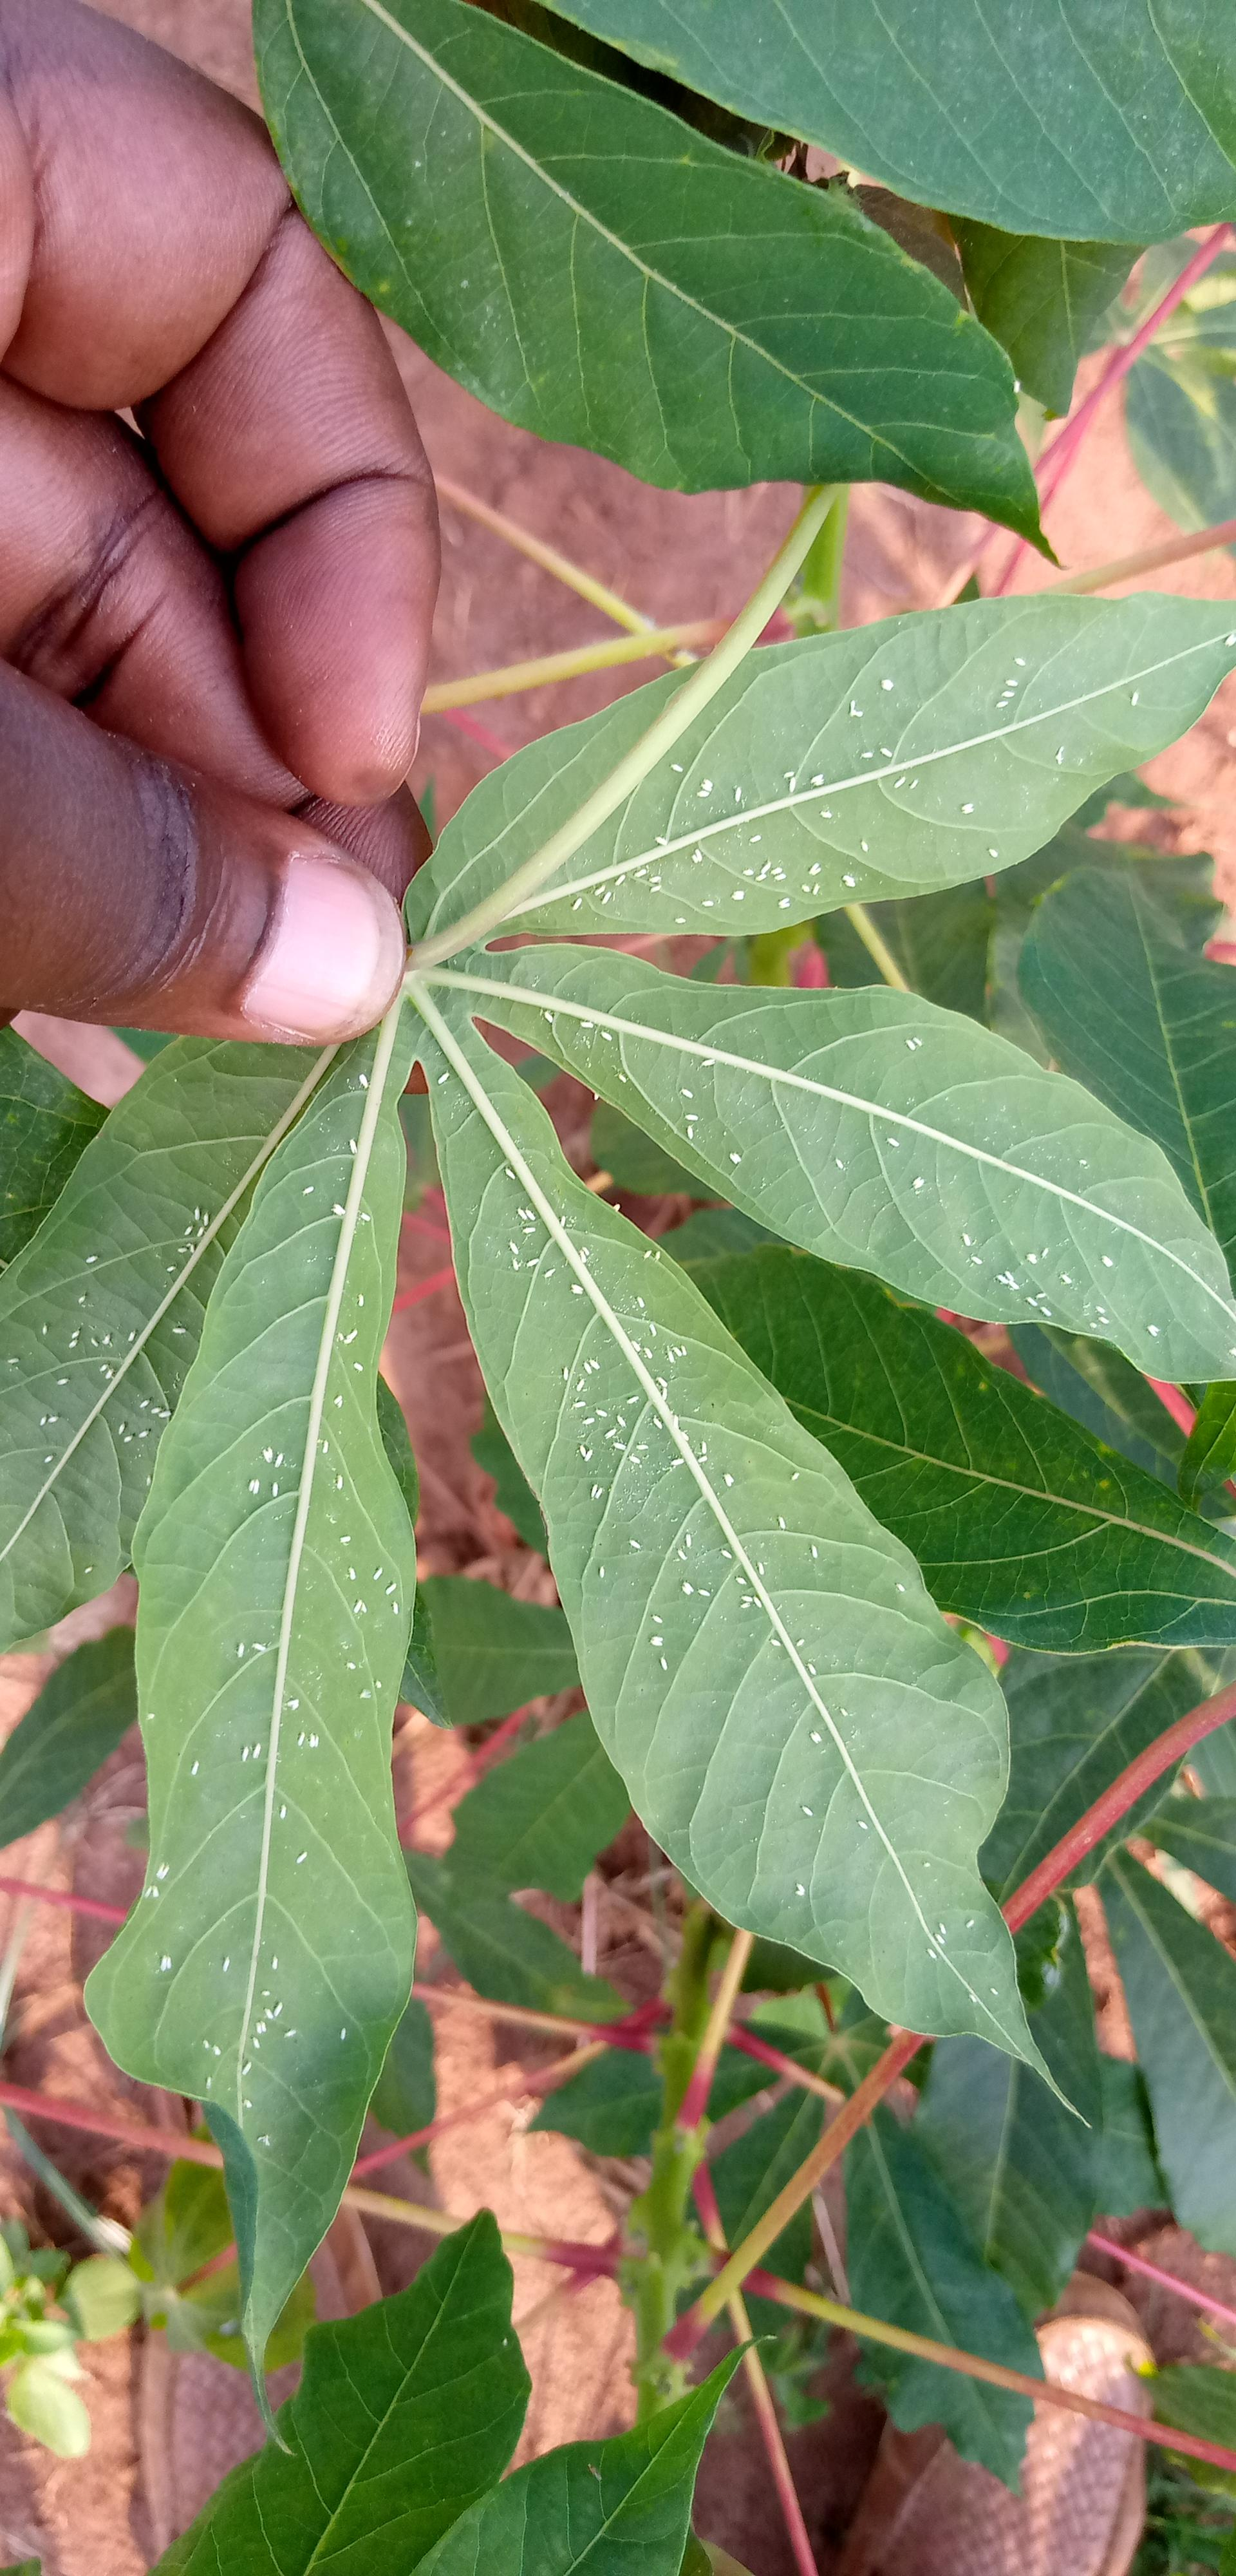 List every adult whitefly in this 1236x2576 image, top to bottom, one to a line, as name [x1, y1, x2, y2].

whitefly [1011, 379, 1024, 395]
whitefly [1224, 632, 1236, 647]
whitefly [1013, 656, 1027, 668]
whitefly [878, 677, 896, 693]
whitefly [1004, 677, 1020, 687]
whitefly [1000, 689, 1015, 698]
whitefly [1128, 690, 1141, 706]
whitefly [848, 698, 865, 718]
whitefly [995, 699, 1011, 710]
whitefly [1053, 743, 1067, 766]
whitefly [879, 745, 894, 759]
whitefly [857, 749, 876, 761]
whitefly [668, 763, 684, 773]
whitefly [781, 770, 796, 777]
whitefly [810, 773, 824, 784]
whitefly [893, 773, 906, 790]
whitefly [789, 776, 796, 793]
whitefly [703, 778, 714, 787]
whitefly [908, 778, 919, 790]
whitefly [814, 779, 824, 788]
whitefly [700, 783, 713, 793]
whitefly [732, 785, 742, 804]
whitefly [696, 790, 710, 798]
whitefly [961, 802, 973, 810]
whitefly [963, 808, 974, 815]
whitefly [818, 810, 834, 820]
whitefly [748, 833, 762, 844]
whitefly [652, 835, 668, 846]
whitefly [860, 839, 870, 851]
whitefly [986, 846, 1001, 858]
whitefly [694, 848, 704, 862]
whitefly [691, 854, 698, 864]
whitefly [760, 858, 771, 873]
whitefly [809, 862, 819, 875]
whitefly [771, 866, 783, 876]
whitefly [813, 867, 821, 875]
whitefly [634, 868, 648, 878]
whitefly [742, 869, 754, 876]
whitefly [754, 873, 768, 882]
whitefly [774, 873, 787, 882]
whitefly [840, 873, 854, 882]
whitefly [615, 874, 626, 886]
whitefly [649, 876, 660, 885]
whitefly [812, 881, 820, 897]
whitefly [845, 882, 857, 888]
whitefly [800, 883, 810, 893]
whitefly [594, 884, 606, 896]
whitefly [649, 884, 662, 895]
whitefly [733, 889, 744, 895]
whitefly [602, 891, 612, 905]
whitefly [571, 895, 583, 911]
whitefly [731, 895, 745, 900]
whitefly [778, 896, 791, 904]
whitefly [700, 899, 715, 907]
whitefly [779, 902, 791, 910]
whitefly [673, 916, 687, 925]
whitefly [543, 1009, 554, 1024]
whitefly [578, 1020, 595, 1029]
whitefly [600, 1030, 612, 1043]
whitefly [912, 1037, 923, 1046]
whitefly [904, 1039, 916, 1051]
whitefly [699, 1057, 716, 1066]
whitefly [436, 1071, 451, 1084]
whitefly [358, 1072, 372, 1092]
whitefly [618, 1072, 628, 1084]
whitefly [680, 1087, 694, 1100]
whitefly [592, 1089, 602, 1103]
whitefly [683, 1112, 701, 1122]
whitefly [686, 1123, 695, 1141]
whitefly [886, 1135, 900, 1148]
whitefly [348, 1138, 359, 1155]
whitefly [727, 1151, 738, 1165]
whitefly [733, 1151, 743, 1162]
whitefly [834, 1156, 844, 1170]
whitefly [1076, 1157, 1087, 1166]
whitefly [503, 1166, 518, 1181]
whitefly [912, 1176, 921, 1186]
whitefly [914, 1178, 924, 1189]
whitefly [299, 1184, 315, 1195]
whitefly [612, 1201, 622, 1213]
whitefly [333, 1202, 346, 1215]
whitefly [193, 1206, 201, 1221]
whitefly [515, 1206, 528, 1221]
whitefly [330, 1207, 342, 1217]
whitefly [525, 1208, 537, 1222]
whitefly [203, 1211, 210, 1226]
whitefly [359, 1211, 371, 1223]
whitefly [559, 1215, 567, 1228]
whitefly [183, 1224, 193, 1236]
whitefly [521, 1226, 537, 1235]
whitefly [196, 1226, 205, 1237]
whitefly [962, 1231, 971, 1247]
whitefly [507, 1239, 521, 1255]
whitefly [189, 1242, 196, 1255]
whitefly [1040, 1245, 1051, 1259]
whitefly [581, 1246, 592, 1256]
whitefly [176, 1247, 187, 1253]
whitefly [643, 1249, 653, 1261]
whitefly [654, 1249, 664, 1261]
whitefly [579, 1251, 587, 1264]
whitefly [1025, 1253, 1037, 1258]
whitefly [1100, 1253, 1113, 1268]
whitefly [84, 1255, 100, 1264]
whitefly [969, 1255, 983, 1265]
whitefly [510, 1257, 520, 1271]
whitefly [1027, 1257, 1038, 1265]
whitefly [526, 1258, 540, 1269]
whitefly [165, 1264, 178, 1274]
whitefly [543, 1267, 556, 1280]
whitefly [1004, 1270, 1015, 1281]
whitefly [1059, 1272, 1073, 1284]
whitefly [995, 1274, 1009, 1284]
whitefly [1009, 1280, 1020, 1291]
whitefly [570, 1283, 585, 1291]
whitefly [570, 1290, 583, 1296]
whitefly [356, 1291, 366, 1309]
whitefly [1034, 1291, 1047, 1299]
whitefly [75, 1292, 87, 1305]
whitefly [635, 1296, 646, 1309]
whitefly [1025, 1296, 1038, 1307]
whitefly [1094, 1305, 1107, 1315]
whitefly [1039, 1305, 1053, 1318]
whitefly [1098, 1315, 1109, 1324]
whitefly [1088, 1321, 1098, 1329]
whitefly [41, 1322, 48, 1336]
whitefly [648, 1323, 658, 1338]
whitefly [1148, 1323, 1159, 1332]
whitefly [171, 1324, 187, 1336]
whitefly [1147, 1326, 1158, 1338]
whitefly [70, 1328, 81, 1338]
whitefly [346, 1328, 359, 1338]
whitefly [126, 1329, 136, 1342]
whitefly [336, 1331, 344, 1341]
whitefly [100, 1332, 113, 1346]
whitefly [89, 1335, 100, 1349]
whitefly [342, 1338, 353, 1345]
whitefly [68, 1339, 79, 1350]
whitefly [630, 1339, 641, 1353]
whitefly [681, 1345, 689, 1358]
whitefly [643, 1346, 653, 1359]
whitefly [671, 1346, 682, 1358]
whitefly [667, 1349, 675, 1364]
whitefly [5, 1356, 20, 1365]
whitefly [589, 1358, 601, 1370]
whitefly [352, 1361, 366, 1373]
whitefly [582, 1361, 593, 1376]
whitefly [98, 1362, 109, 1374]
whitefly [561, 1365, 570, 1382]
whitefly [105, 1368, 114, 1380]
whitefly [55, 1376, 69, 1387]
whitefly [656, 1376, 669, 1387]
whitefly [576, 1377, 585, 1392]
whitefly [661, 1387, 668, 1401]
whitefly [624, 1392, 641, 1404]
whitefly [333, 1394, 344, 1405]
whitefly [139, 1397, 151, 1409]
whitefly [571, 1399, 587, 1408]
whitefly [337, 1399, 343, 1409]
whitefly [150, 1406, 164, 1414]
whitefly [594, 1408, 609, 1418]
whitefly [158, 1410, 173, 1419]
whitefly [671, 1412, 681, 1428]
whitefly [38, 1414, 47, 1427]
whitefly [47, 1414, 61, 1425]
whitefly [615, 1414, 628, 1428]
whitefly [651, 1415, 663, 1430]
whitefly [580, 1416, 595, 1426]
whitefly [116, 1421, 127, 1435]
whitefly [603, 1427, 617, 1440]
whitefly [137, 1428, 151, 1440]
whitefly [681, 1431, 690, 1443]
whitefly [122, 1432, 134, 1443]
whitefly [320, 1438, 330, 1454]
whitefly [698, 1439, 710, 1455]
whitefly [610, 1440, 626, 1452]
whitefly [635, 1443, 650, 1451]
whitefly [579, 1444, 586, 1459]
whitefly [262, 1445, 274, 1464]
whitefly [583, 1449, 593, 1464]
whitefly [274, 1452, 284, 1469]
whitefly [42, 1453, 55, 1465]
whitefly [628, 1454, 641, 1466]
whitefly [697, 1455, 709, 1464]
whitefly [668, 1457, 685, 1467]
whitefly [789, 1470, 801, 1482]
whitefly [335, 1472, 344, 1492]
whitefly [145, 1473, 152, 1487]
whitefly [727, 1473, 734, 1483]
whitefly [724, 1473, 733, 1487]
whitefly [253, 1477, 260, 1495]
whitefly [248, 1478, 254, 1493]
whitefly [270, 1481, 279, 1498]
whitefly [590, 1484, 599, 1499]
whitefly [595, 1487, 603, 1499]
whitefly [776, 1515, 787, 1530]
whitefly [683, 1531, 693, 1549]
whitefly [339, 1535, 353, 1544]
whitefly [627, 1538, 642, 1551]
whitefly [810, 1543, 820, 1559]
whitefly [676, 1548, 689, 1562]
whitefly [720, 1549, 733, 1560]
whitefly [755, 1560, 767, 1577]
whitefly [599, 1564, 605, 1580]
whitefly [82, 1565, 94, 1575]
whitefly [347, 1566, 357, 1580]
whitefly [372, 1566, 384, 1581]
whitefly [733, 1576, 747, 1586]
whitefly [894, 1579, 908, 1593]
whitefly [684, 1581, 694, 1593]
whitefly [384, 1582, 398, 1596]
whitefly [681, 1586, 691, 1596]
whitefly [695, 1587, 711, 1598]
whitefly [740, 1593, 753, 1602]
whitefly [753, 1595, 762, 1609]
whitefly [353, 1599, 362, 1614]
whitefly [391, 1600, 400, 1616]
whitefly [360, 1602, 368, 1614]
whitefly [738, 1602, 752, 1609]
whitefly [651, 1613, 664, 1625]
whitefly [650, 1634, 664, 1641]
whitefly [769, 1637, 782, 1647]
whitefly [796, 1638, 805, 1648]
whitefly [649, 1640, 664, 1647]
whitefly [236, 1640, 245, 1659]
whitefly [251, 1642, 268, 1653]
whitefly [658, 1656, 669, 1671]
whitefly [344, 1659, 357, 1672]
whitefly [806, 1662, 817, 1676]
whitefly [373, 1677, 382, 1690]
whitefly [357, 1687, 372, 1700]
whitefly [285, 1696, 302, 1712]
whitefly [839, 1707, 850, 1718]
whitefly [145, 1710, 156, 1721]
whitefly [296, 1730, 305, 1747]
whitefly [308, 1730, 315, 1748]
whitefly [810, 1732, 823, 1744]
whitefly [315, 1734, 321, 1750]
whitefly [251, 1741, 263, 1760]
whitefly [239, 1744, 248, 1763]
whitefly [190, 1758, 200, 1776]
whitefly [278, 1803, 290, 1819]
whitefly [800, 1804, 814, 1817]
whitefly [856, 1820, 869, 1830]
whitefly [294, 1849, 310, 1864]
whitefly [922, 1861, 931, 1868]
whitefly [155, 1863, 165, 1879]
whitefly [159, 1864, 170, 1880]
whitefly [795, 1882, 806, 1891]
whitefly [152, 1883, 159, 1899]
whitefly [143, 1884, 153, 1899]
whitefly [794, 1889, 803, 1896]
whitefly [964, 1918, 976, 1927]
whitefly [939, 1922, 947, 1935]
whitefly [935, 1931, 945, 1945]
whitefly [926, 1947, 938, 1959]
whitefly [270, 1951, 279, 1973]
whitefly [158, 1953, 167, 1972]
whitefly [166, 1953, 173, 1970]
whitefly [221, 1955, 232, 1975]
whitefly [989, 1986, 1000, 1996]
whitefly [260, 1988, 272, 1998]
whitefly [968, 1993, 977, 2003]
whitefly [272, 2000, 286, 2018]
whitefly [263, 2006, 274, 2022]
whitefly [261, 2020, 268, 2034]
whitefly [254, 2020, 261, 2034]
whitefly [339, 2025, 350, 2043]
whitefly [283, 2027, 297, 2039]
whitefly [251, 2035, 261, 2050]
whitefly [200, 2038, 211, 2050]
whitefly [212, 2042, 222, 2057]
whitefly [240, 2060, 254, 2078]
whitefly [204, 2075, 212, 2090]
whitefly [239, 2096, 255, 2109]
whitefly [255, 2132, 273, 2148]
whitefly [500, 2336, 510, 2348]